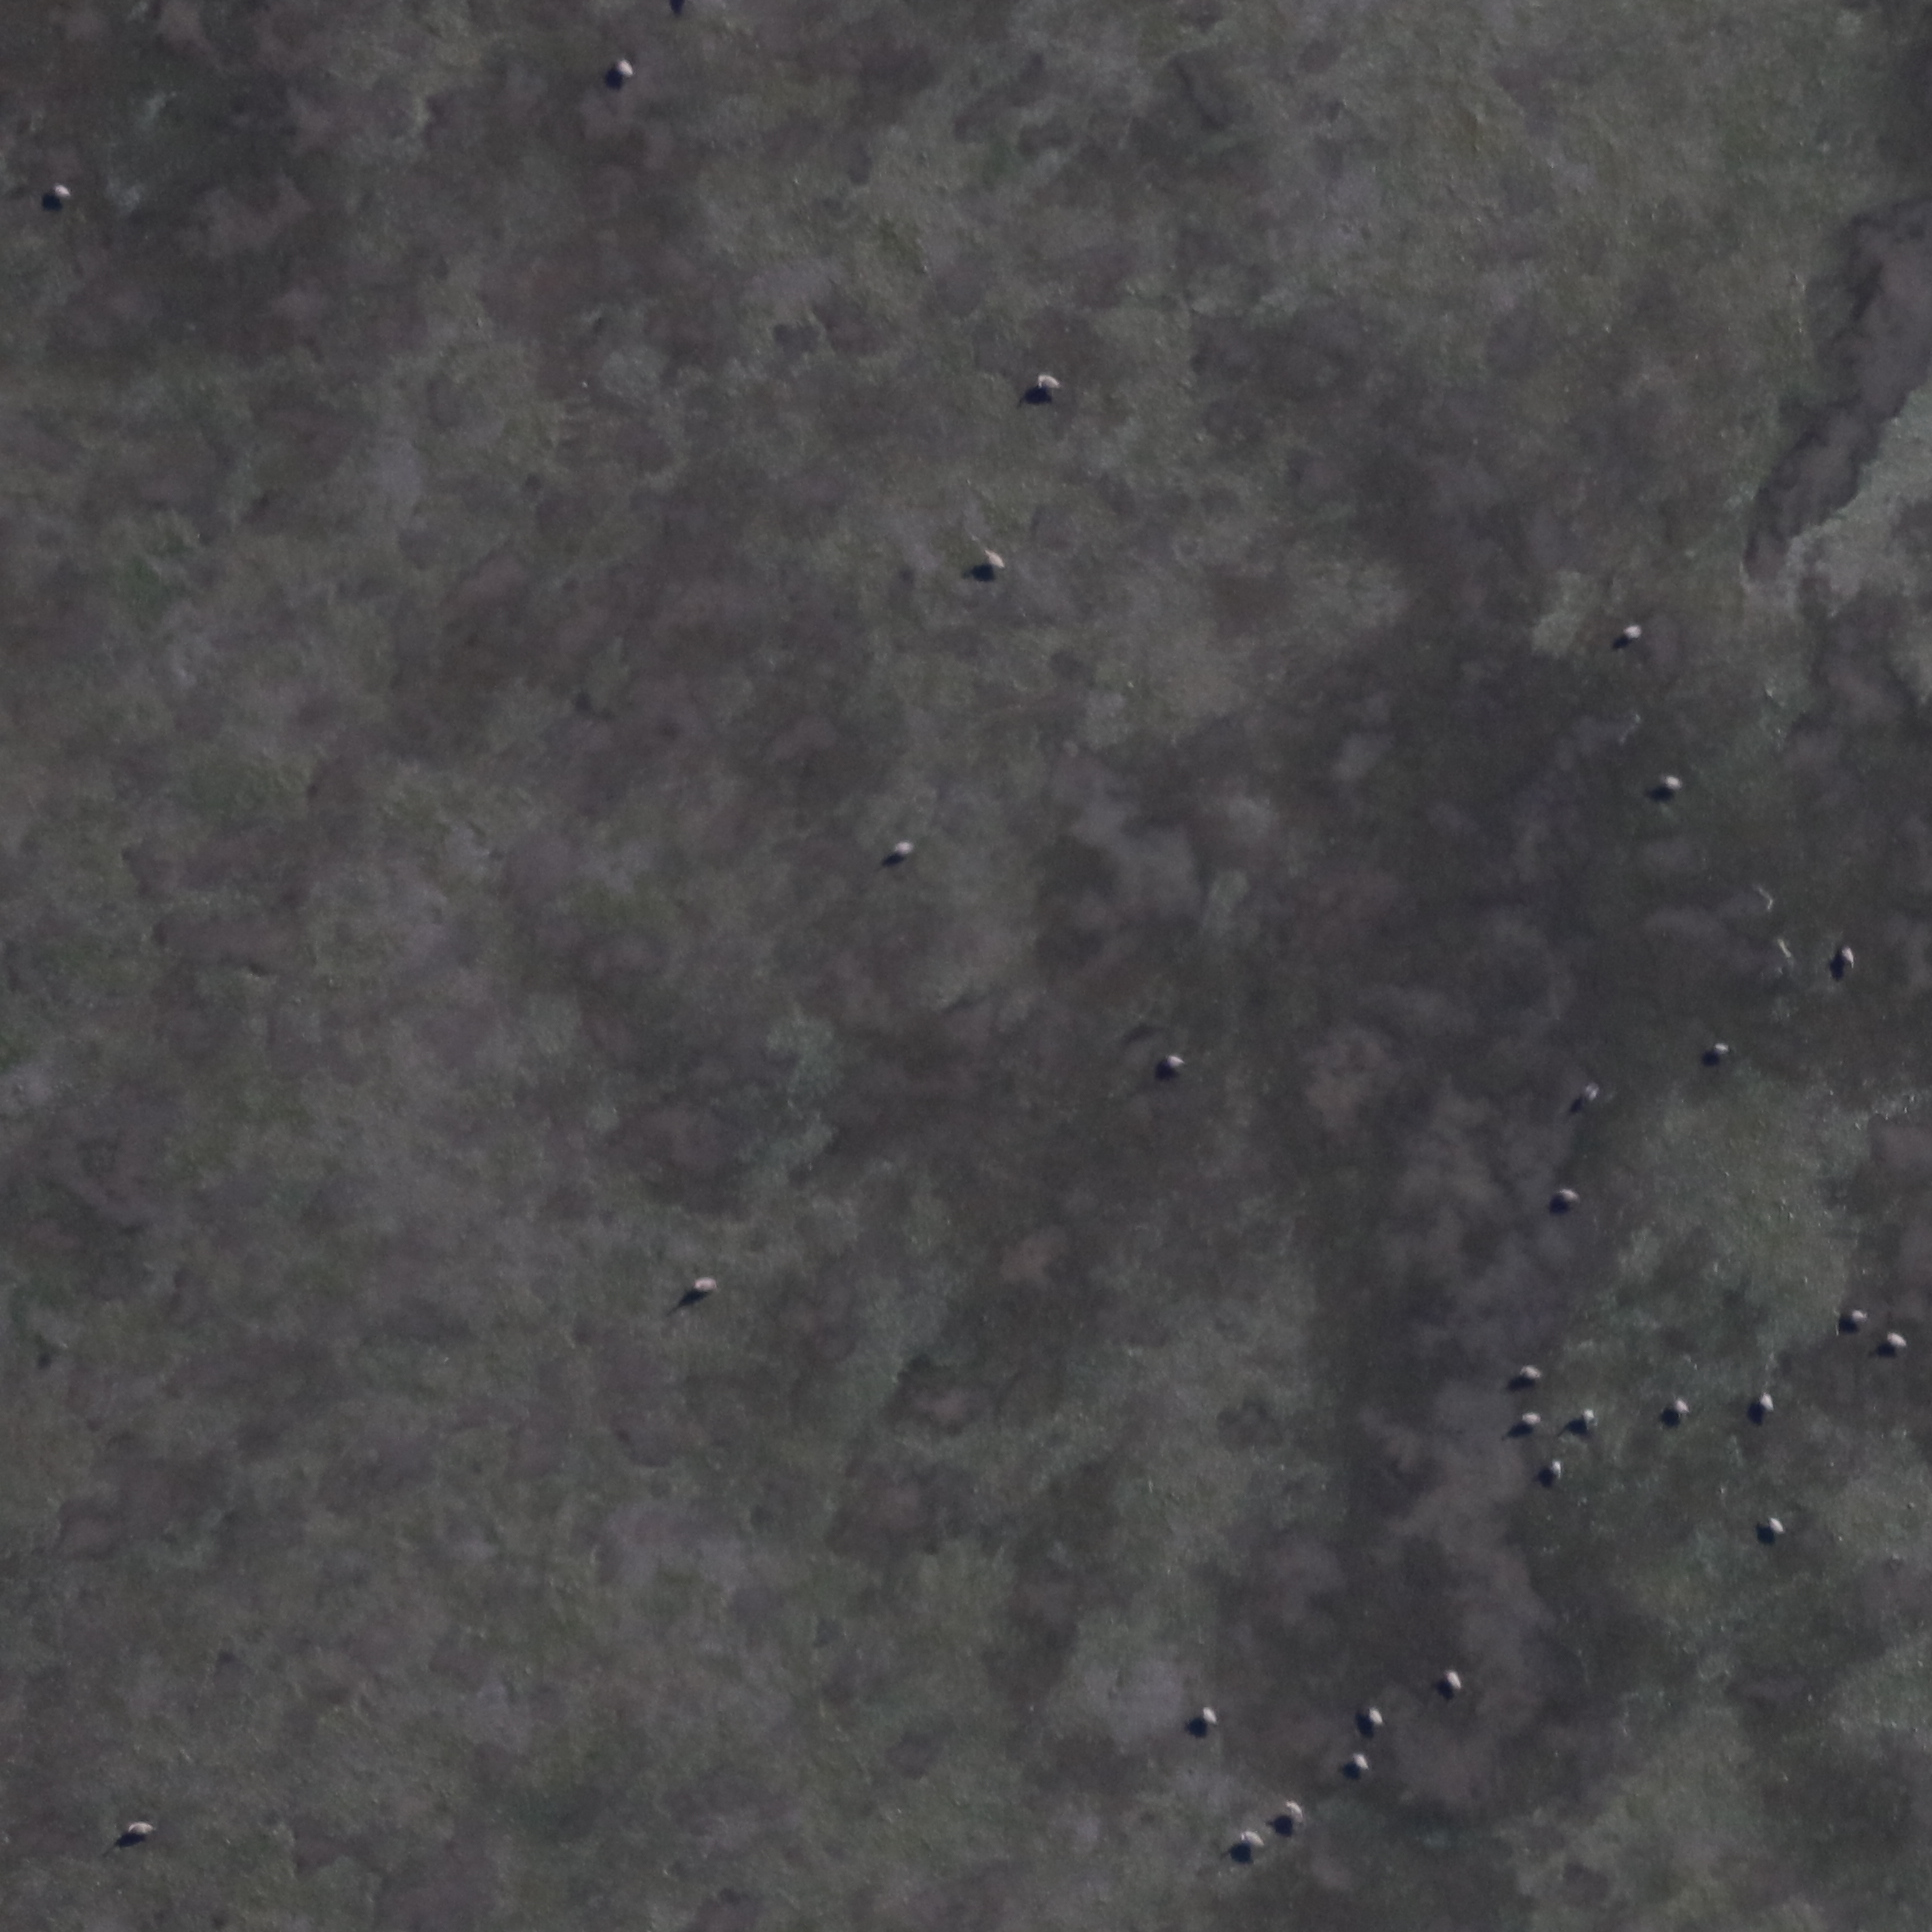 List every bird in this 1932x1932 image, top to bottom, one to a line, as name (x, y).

Canada goose (627, 70)
Canada goose (61, 193)
Canada goose (1050, 383)
Canada goose (995, 560)
Canada goose (1631, 629)
Canada goose (1674, 785)
Canada goose (903, 849)
brant (1849, 957)
brant (1722, 1051)
Canada goose (1174, 1062)
Canada goose (1589, 1093)
Canada goose (1568, 1197)
Canada goose (705, 1286)
Canada goose (1855, 1317)
Canada goose (1896, 1338)
Canada goose (1528, 1371)
Canada goose (1768, 1402)
Canada goose (1685, 1406)
Canada goose (1590, 1415)
Canada goose (1532, 1417)
Canada goose (1556, 1467)
Canada goose (1776, 1525)
Canada goose (1451, 1679)
Canada goose (1378, 1714)
Canada goose (1210, 1719)
Canada goose (1360, 1759)
Canada goose (1291, 1814)
Canada goose (140, 1829)
Canada goose (1251, 1842)